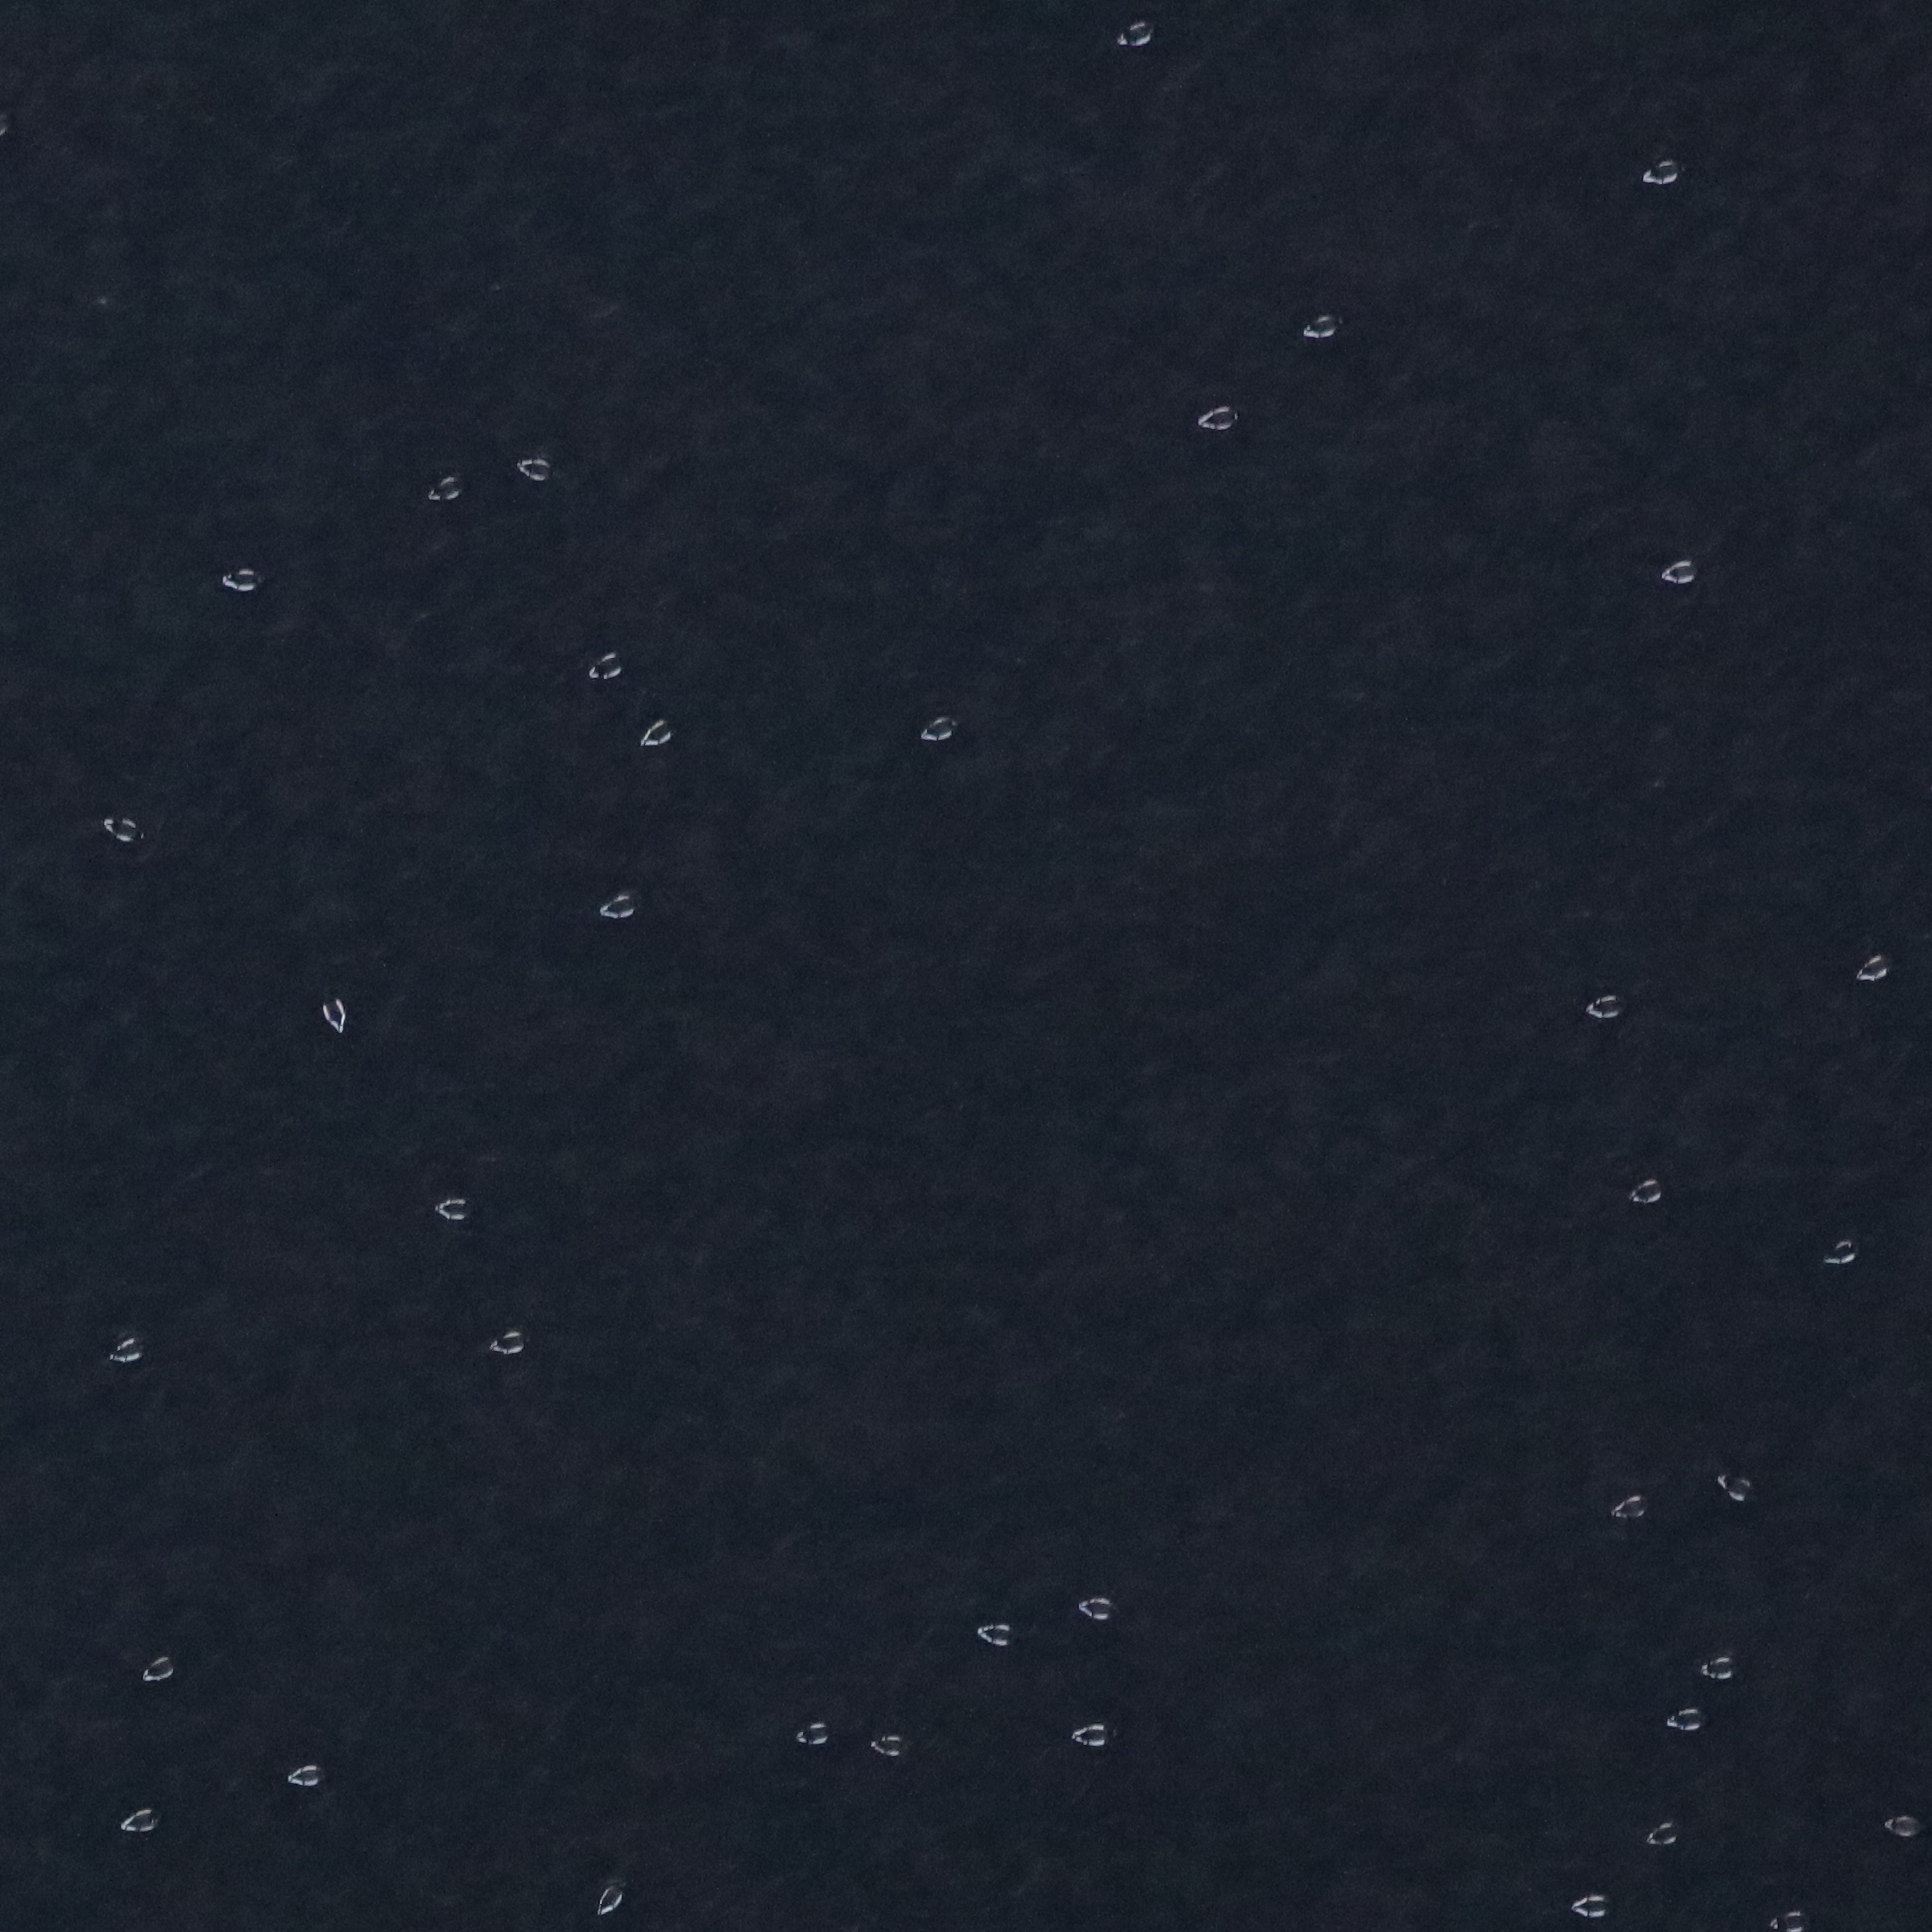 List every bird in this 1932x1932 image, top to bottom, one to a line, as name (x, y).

brant (1137, 32)
brant (1665, 169)
brant (1324, 326)
brant (1219, 417)
brant (538, 469)
brant (448, 487)
brant (1681, 572)
brant (244, 578)
brant (608, 666)
brant (940, 728)
brant (659, 733)
brant (124, 830)
brant (622, 904)
brant (1875, 967)
brant (1607, 1006)
brant (334, 1012)
brant (1647, 1192)
brant (456, 1209)
brant (1840, 1252)
brant (511, 1343)
brant (129, 1348)
brant (1736, 1486)
brant (1632, 1509)
brant (1098, 1608)
brant (998, 1634)
brant (1719, 1667)
brant (160, 1668)
brant (1688, 1719)
brant (814, 1735)
brant (1094, 1736)
brant (890, 1744)
brant (308, 1775)
brant (142, 1822)
brant (1904, 1825)
brant (1663, 1833)
brant (610, 1896)
brant (1593, 1906)
brant (1791, 1922)